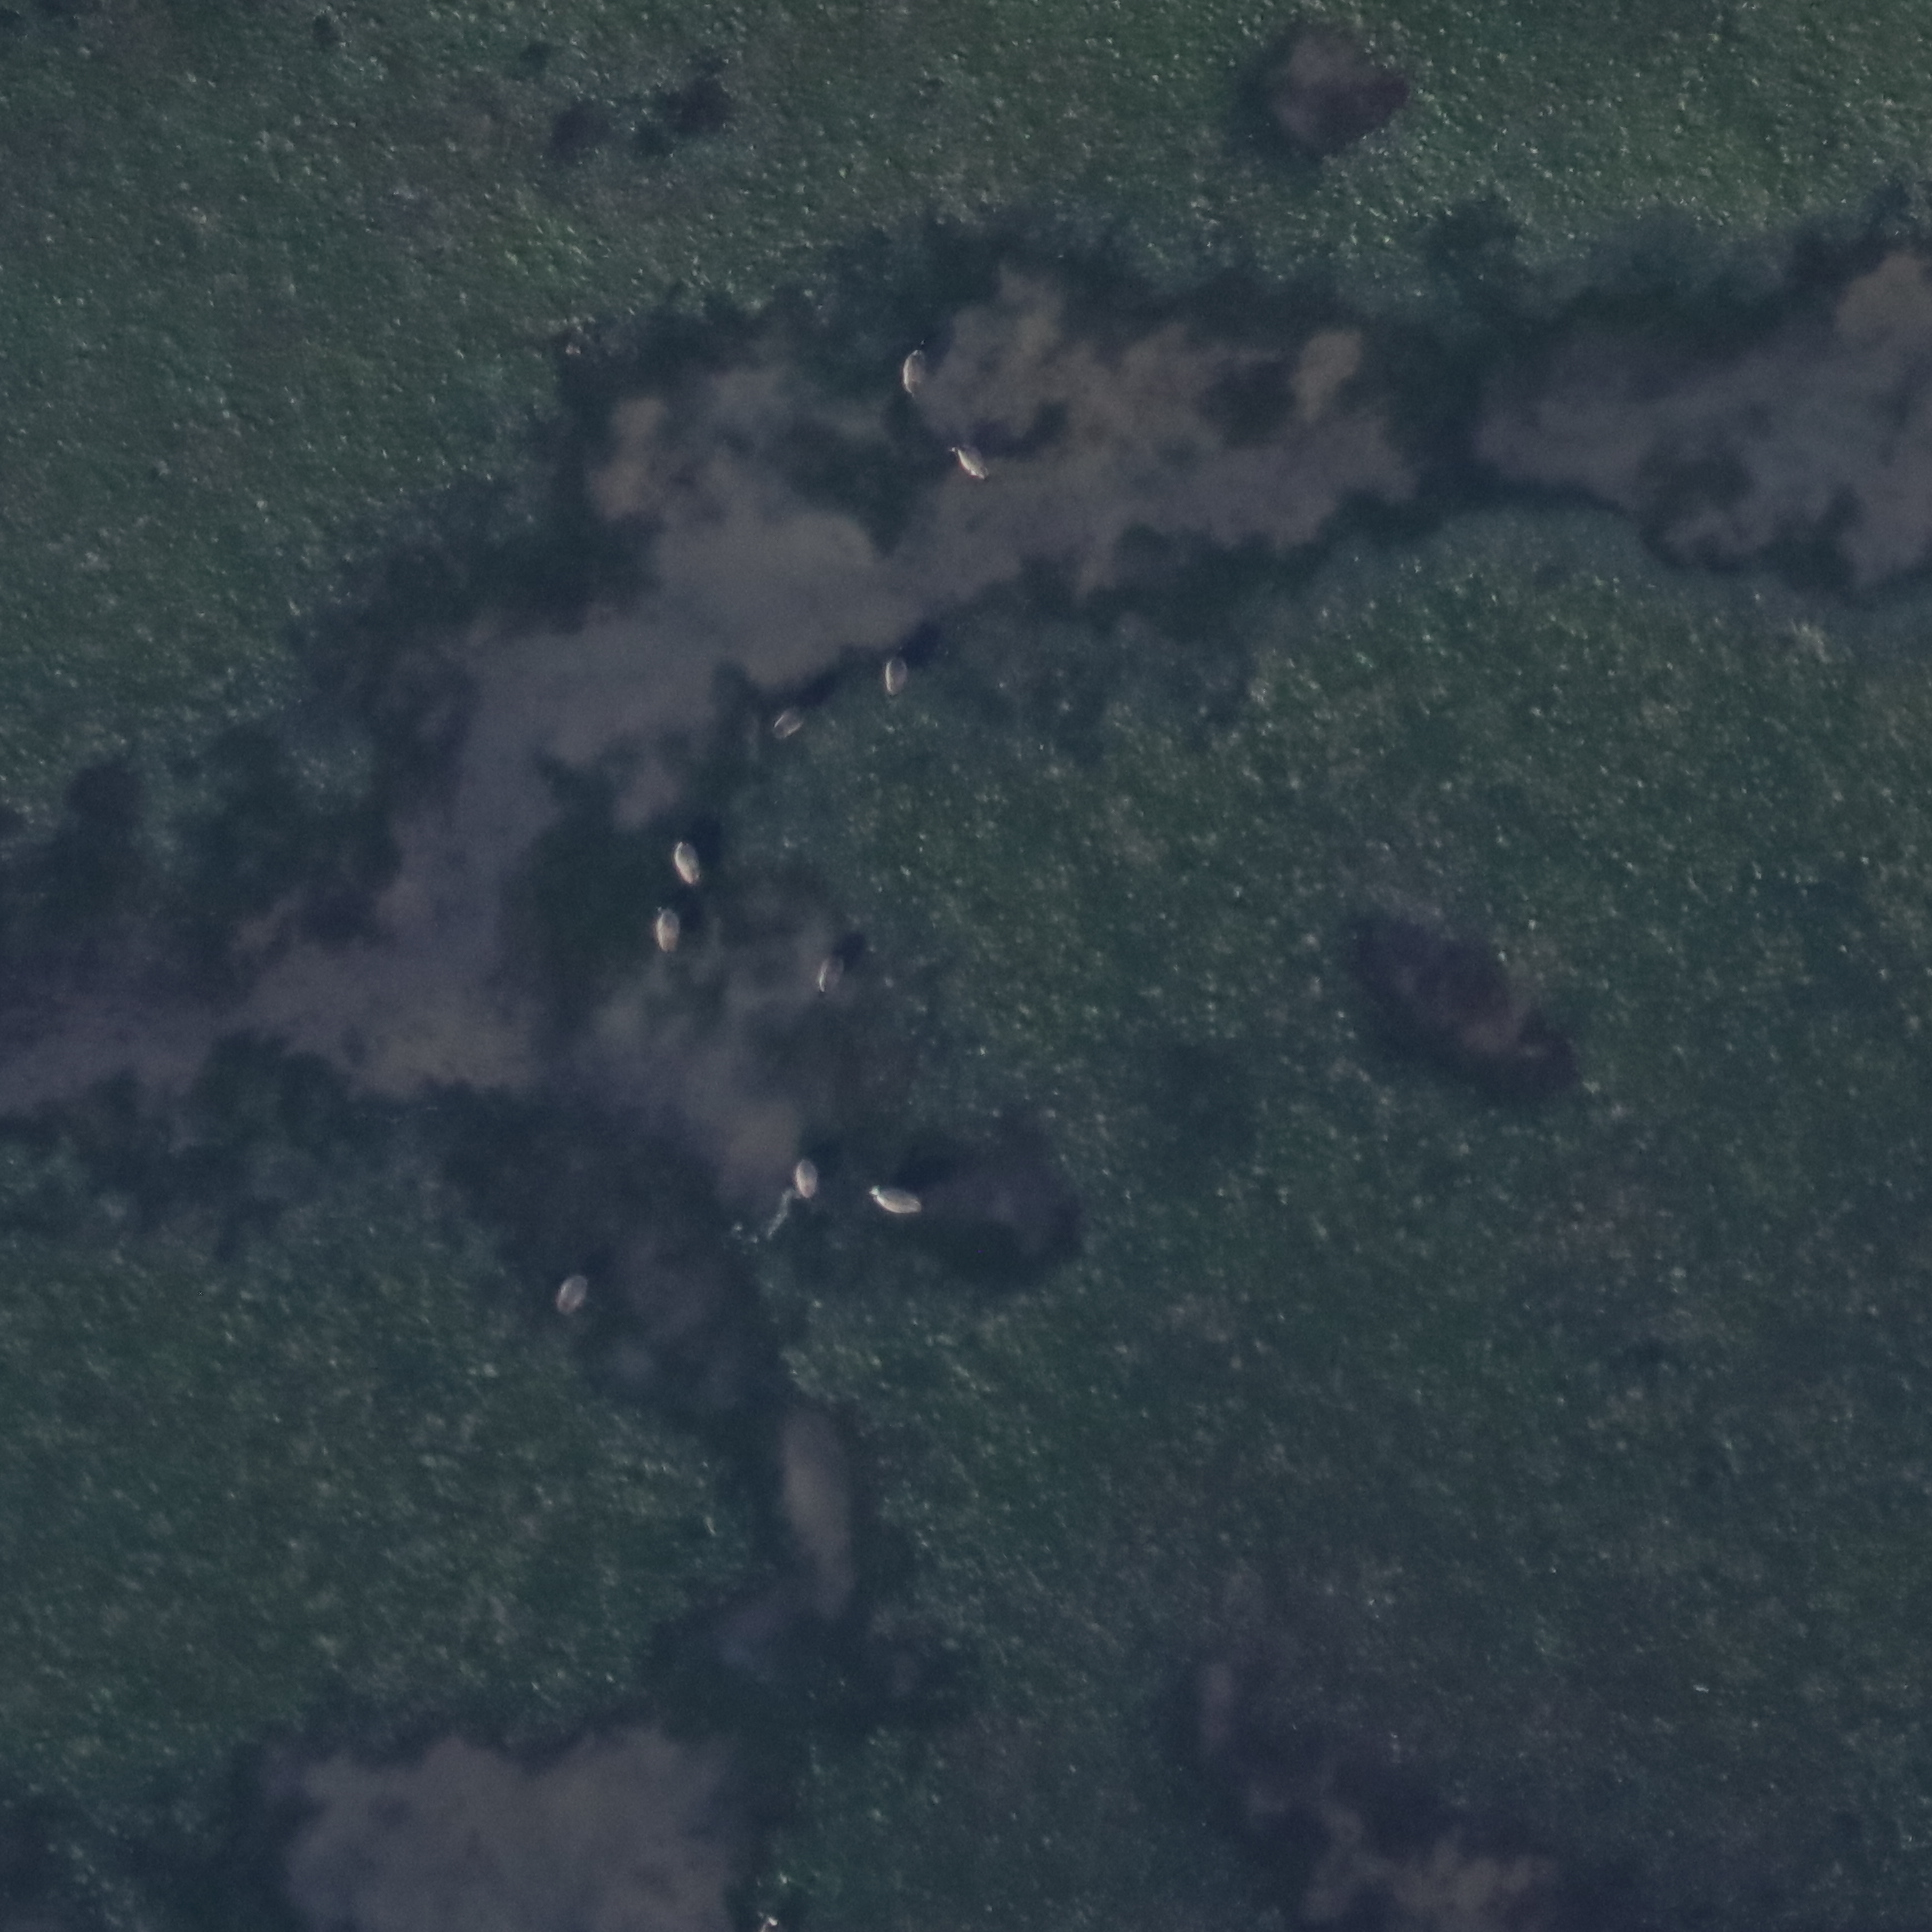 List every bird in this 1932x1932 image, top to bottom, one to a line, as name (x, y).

Canada goose (917, 373)
Canada goose (971, 460)
Canada goose (897, 675)
Canada goose (789, 722)
Canada goose (688, 863)
Canada goose (667, 931)
Canada goose (830, 967)
Canada goose (807, 1177)
Canada goose (897, 1199)
Canada goose (573, 1295)